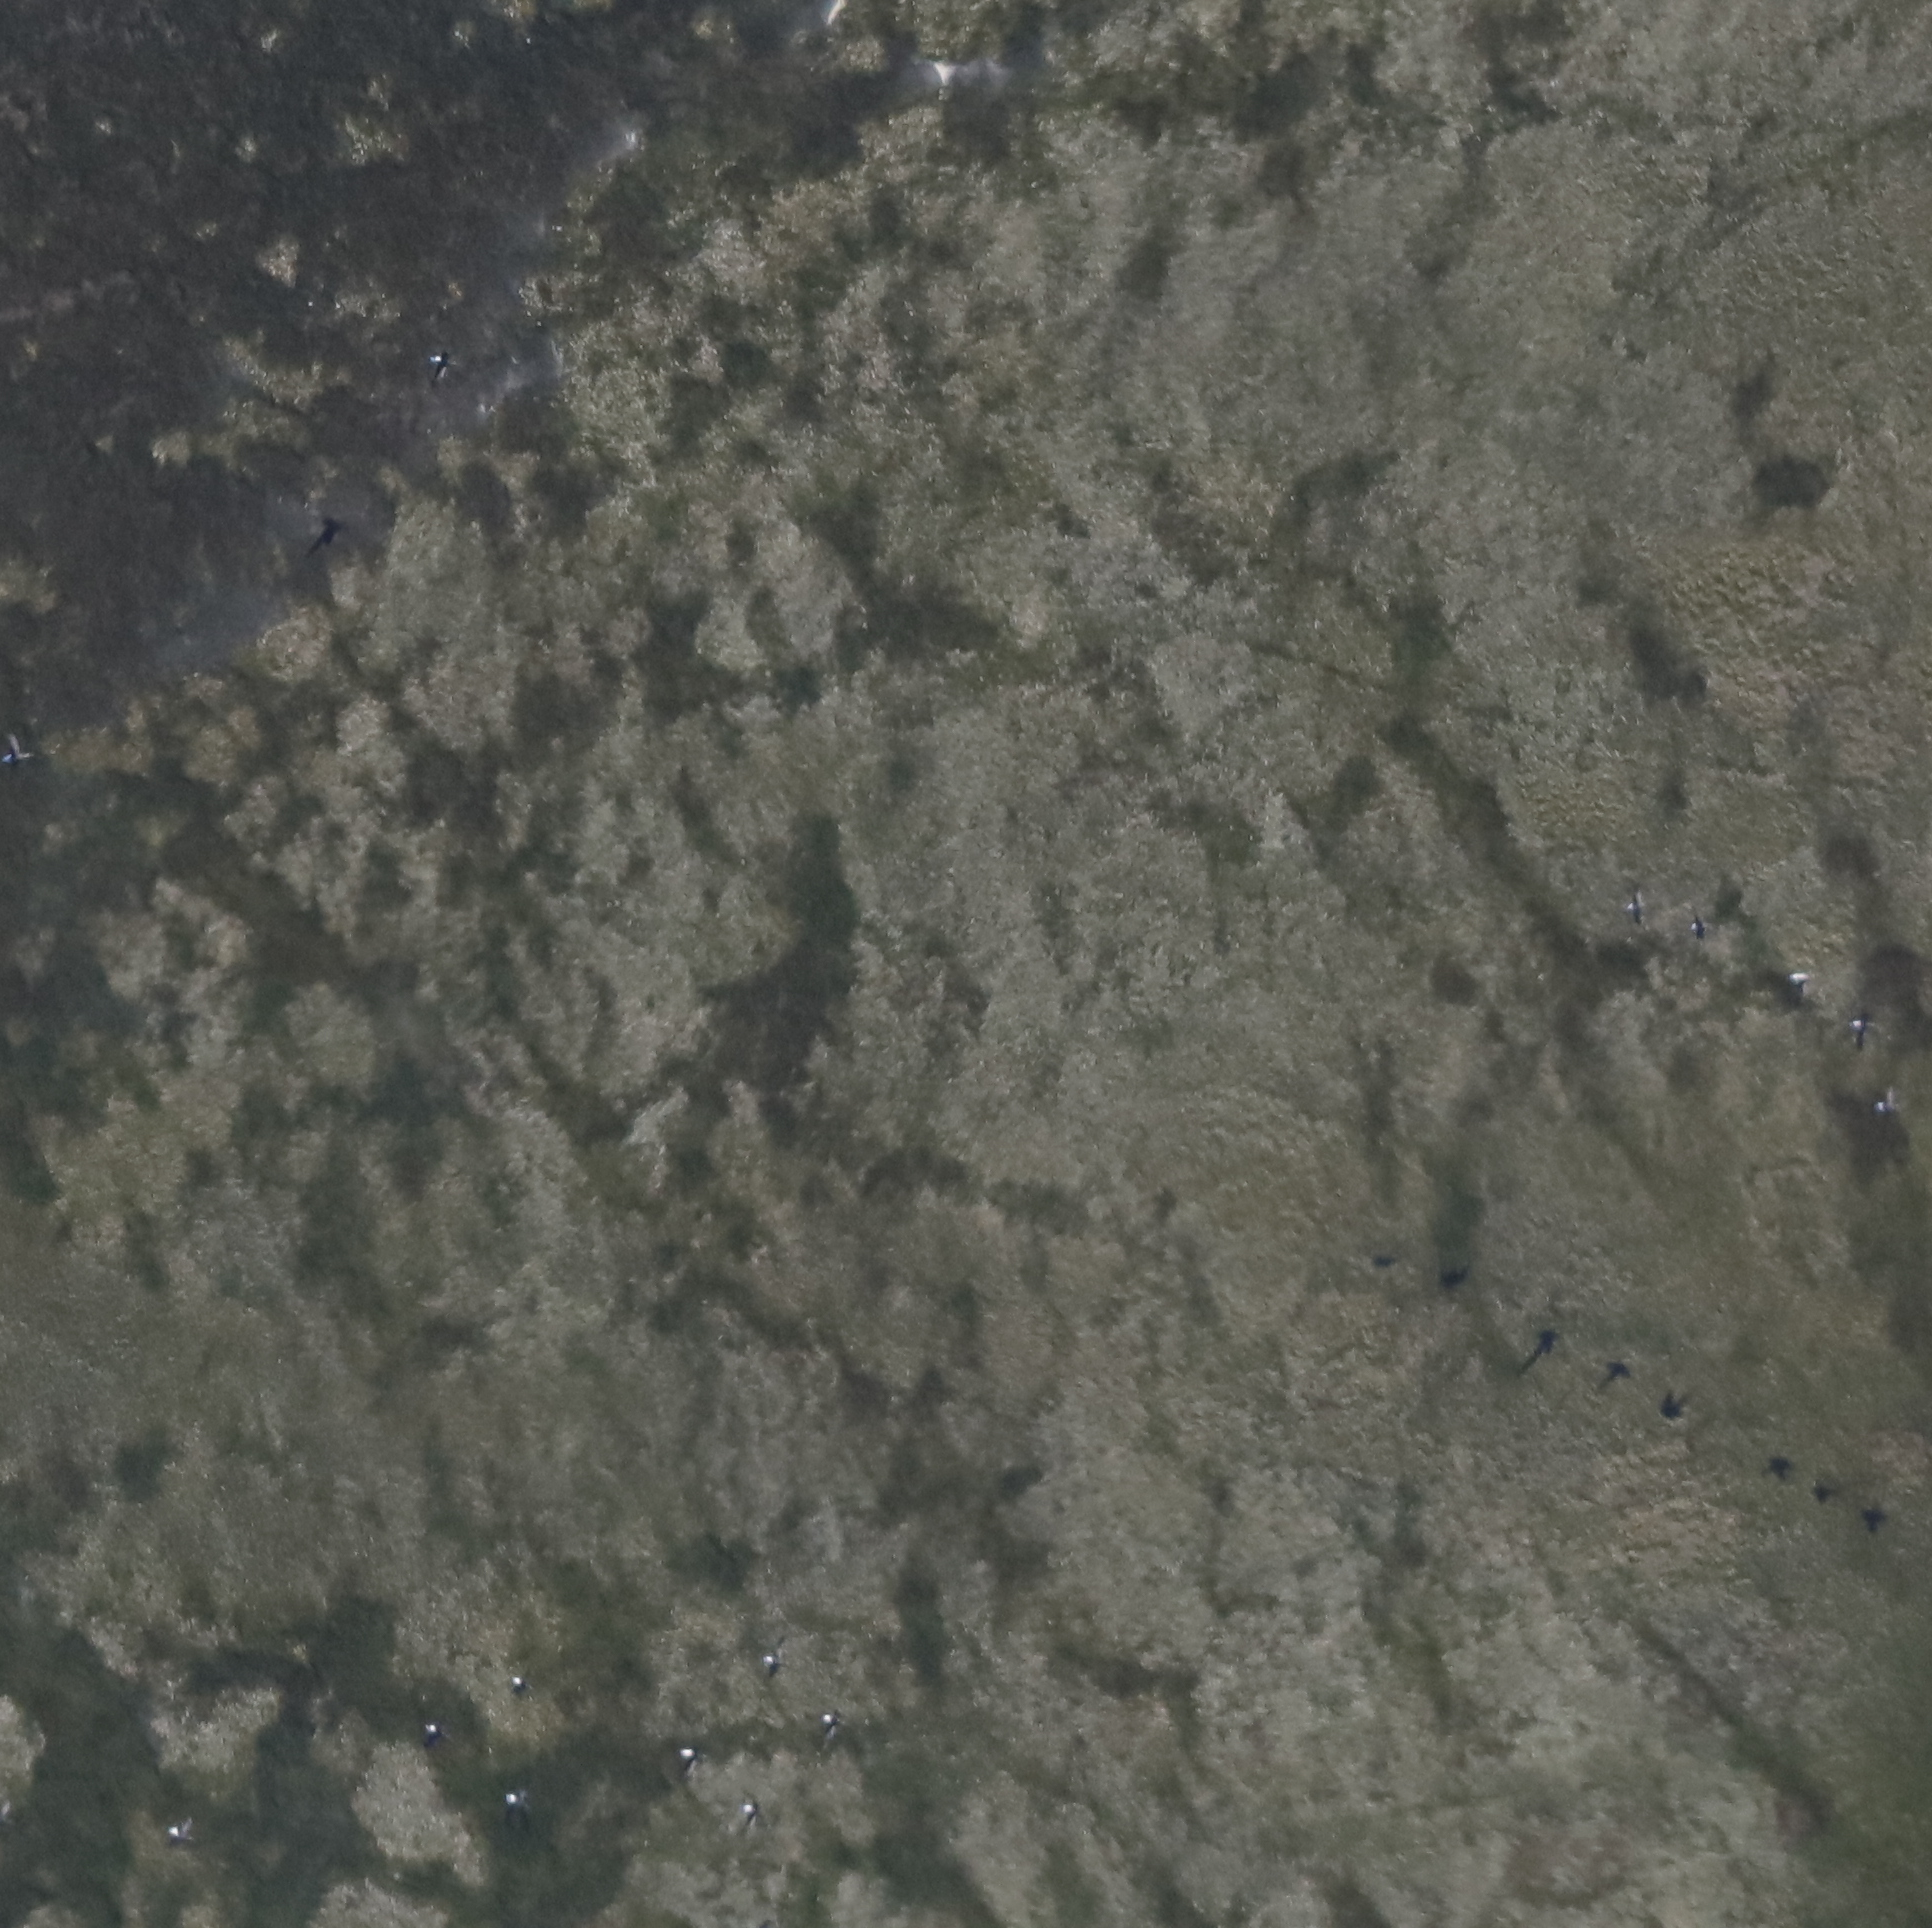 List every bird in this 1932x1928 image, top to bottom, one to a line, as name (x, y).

brant (440, 363)
brant (13, 756)
brant (1636, 908)
brant (1698, 927)
brant (1798, 979)
brant (1863, 1027)
brant (1891, 1107)
brant (770, 1662)
brant (518, 1679)
brant (829, 1722)
brant (428, 1731)
brant (696, 1758)
brant (523, 1803)
brant (750, 1814)
brant (183, 1835)